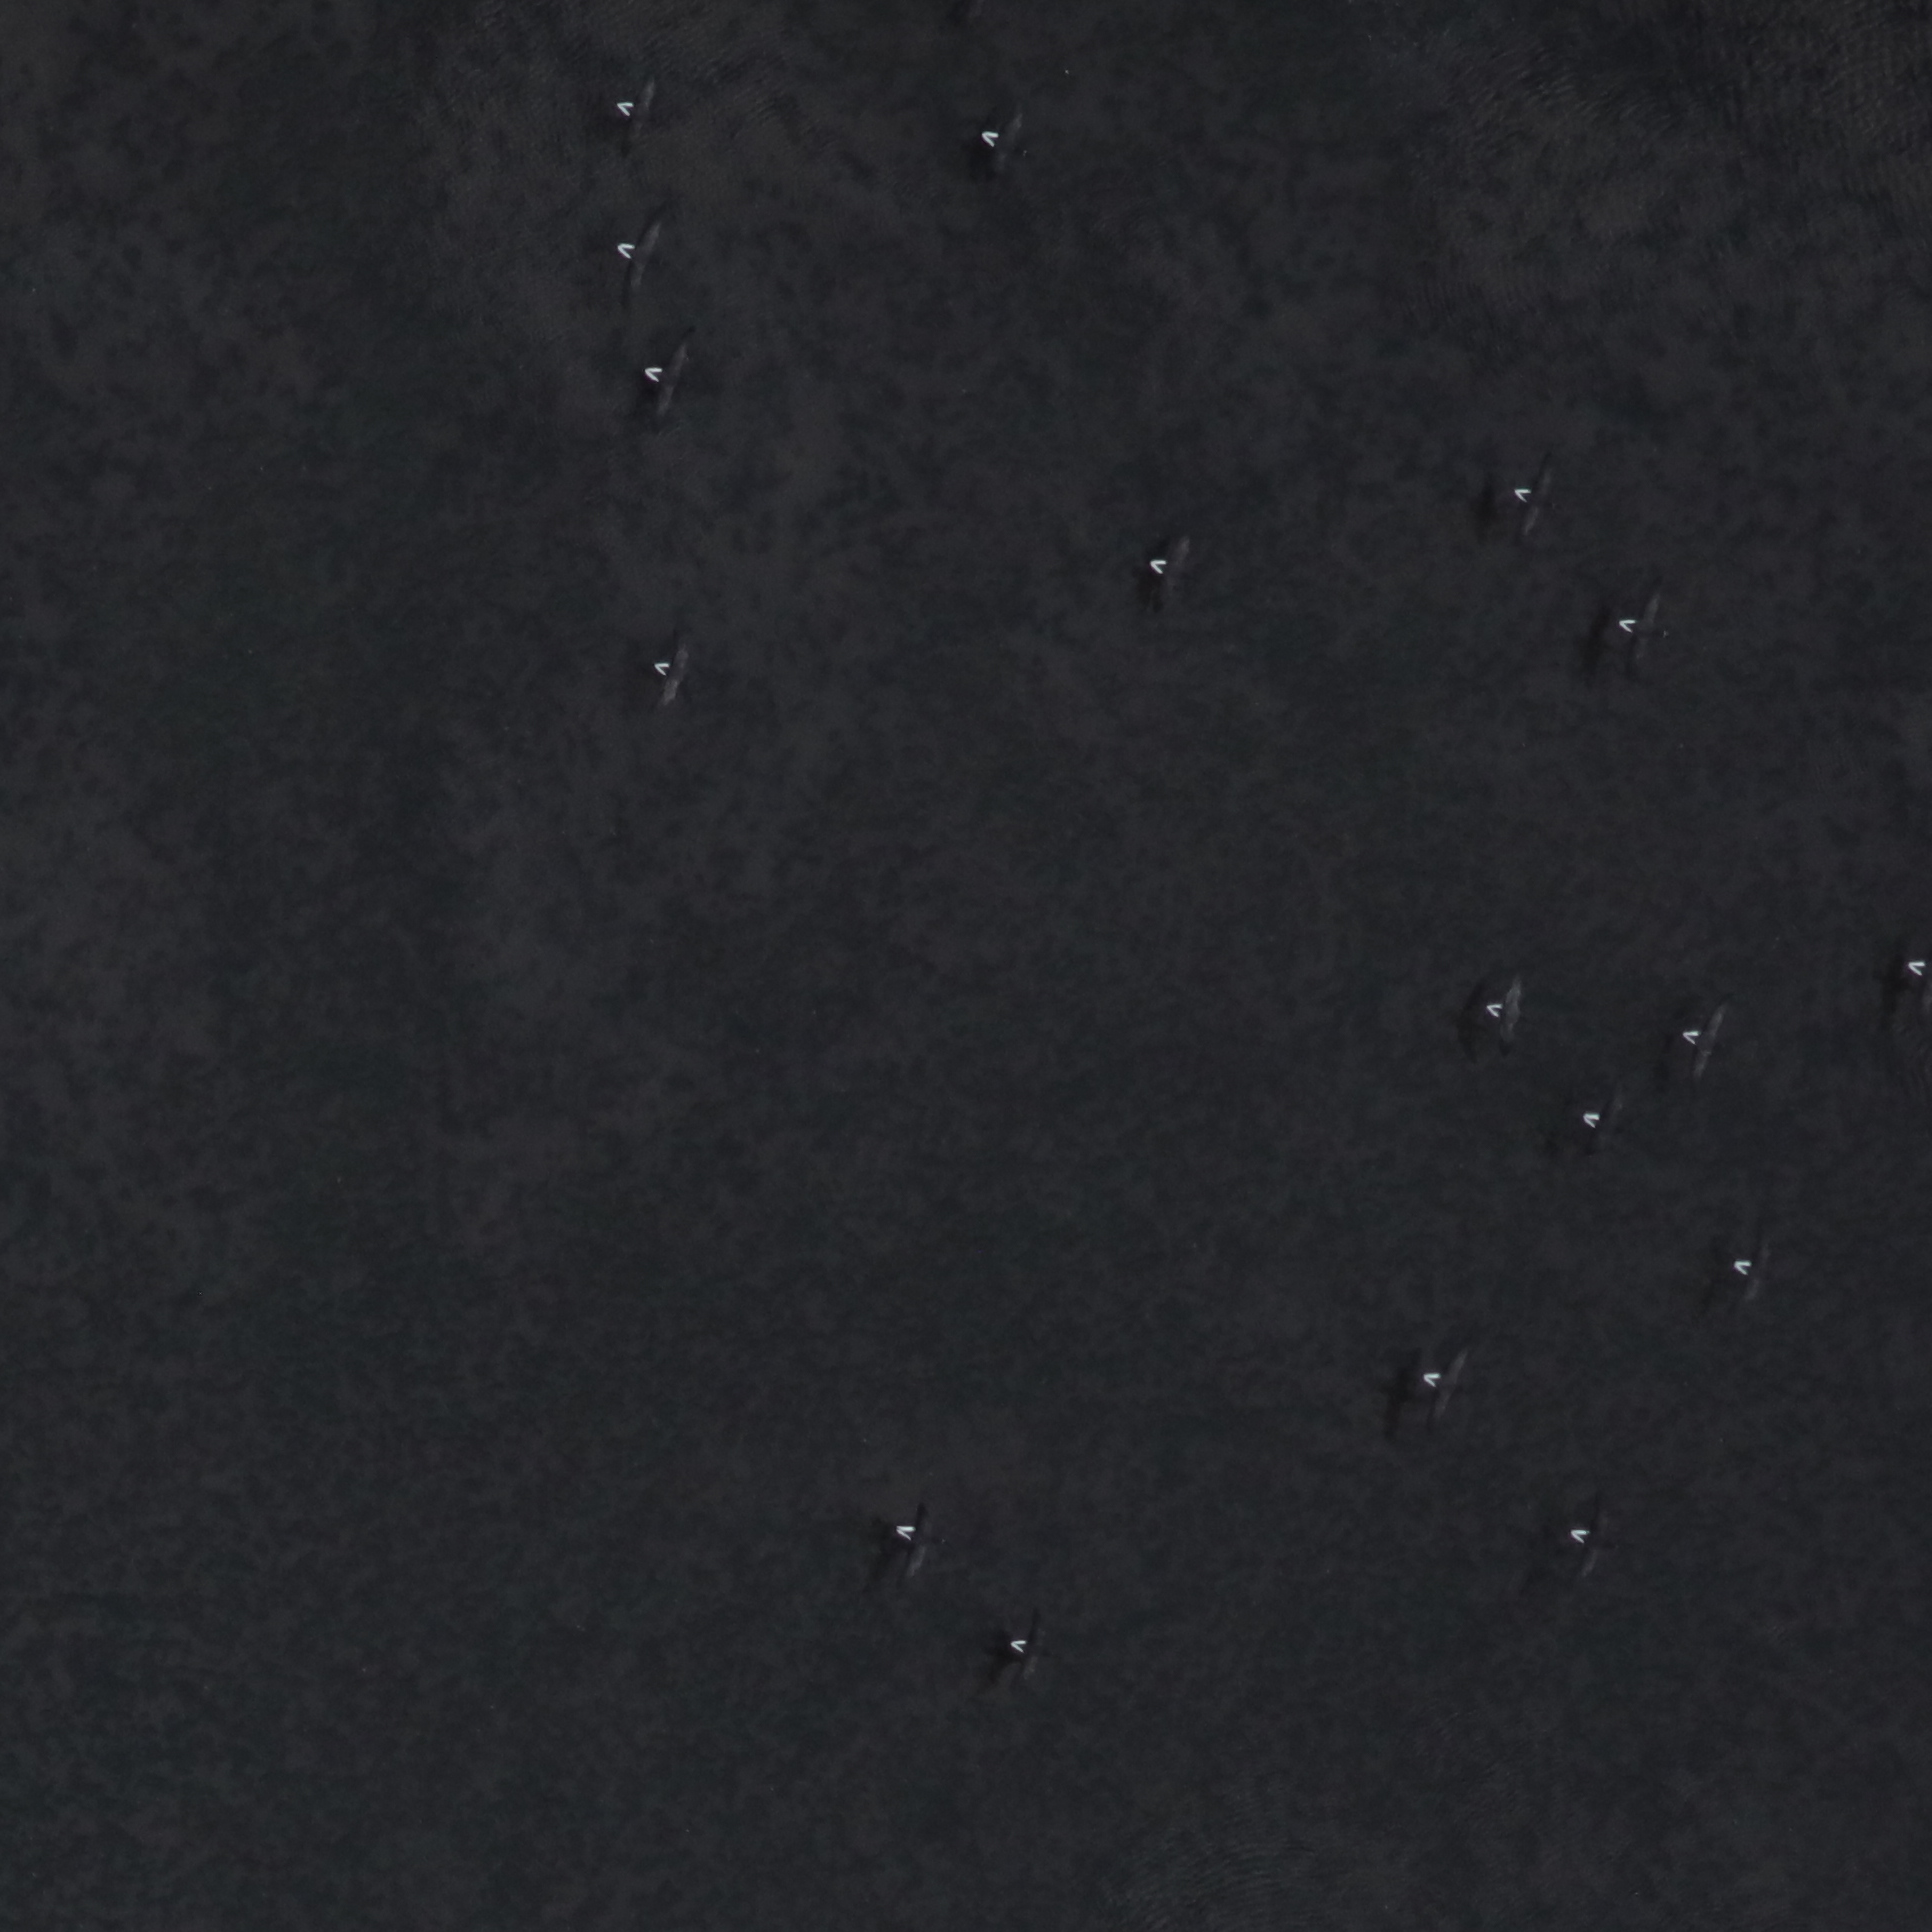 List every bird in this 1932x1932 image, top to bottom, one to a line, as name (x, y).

brant (642, 108)
brant (998, 141)
brant (642, 253)
brant (666, 375)
brant (1536, 497)
brant (1171, 570)
brant (1642, 627)
brant (676, 670)
brant (1511, 1006)
brant (1705, 1039)
brant (1603, 1128)
brant (1756, 1271)
brant (1440, 1379)
brant (921, 1531)
brant (1591, 1536)
brant (1031, 1650)